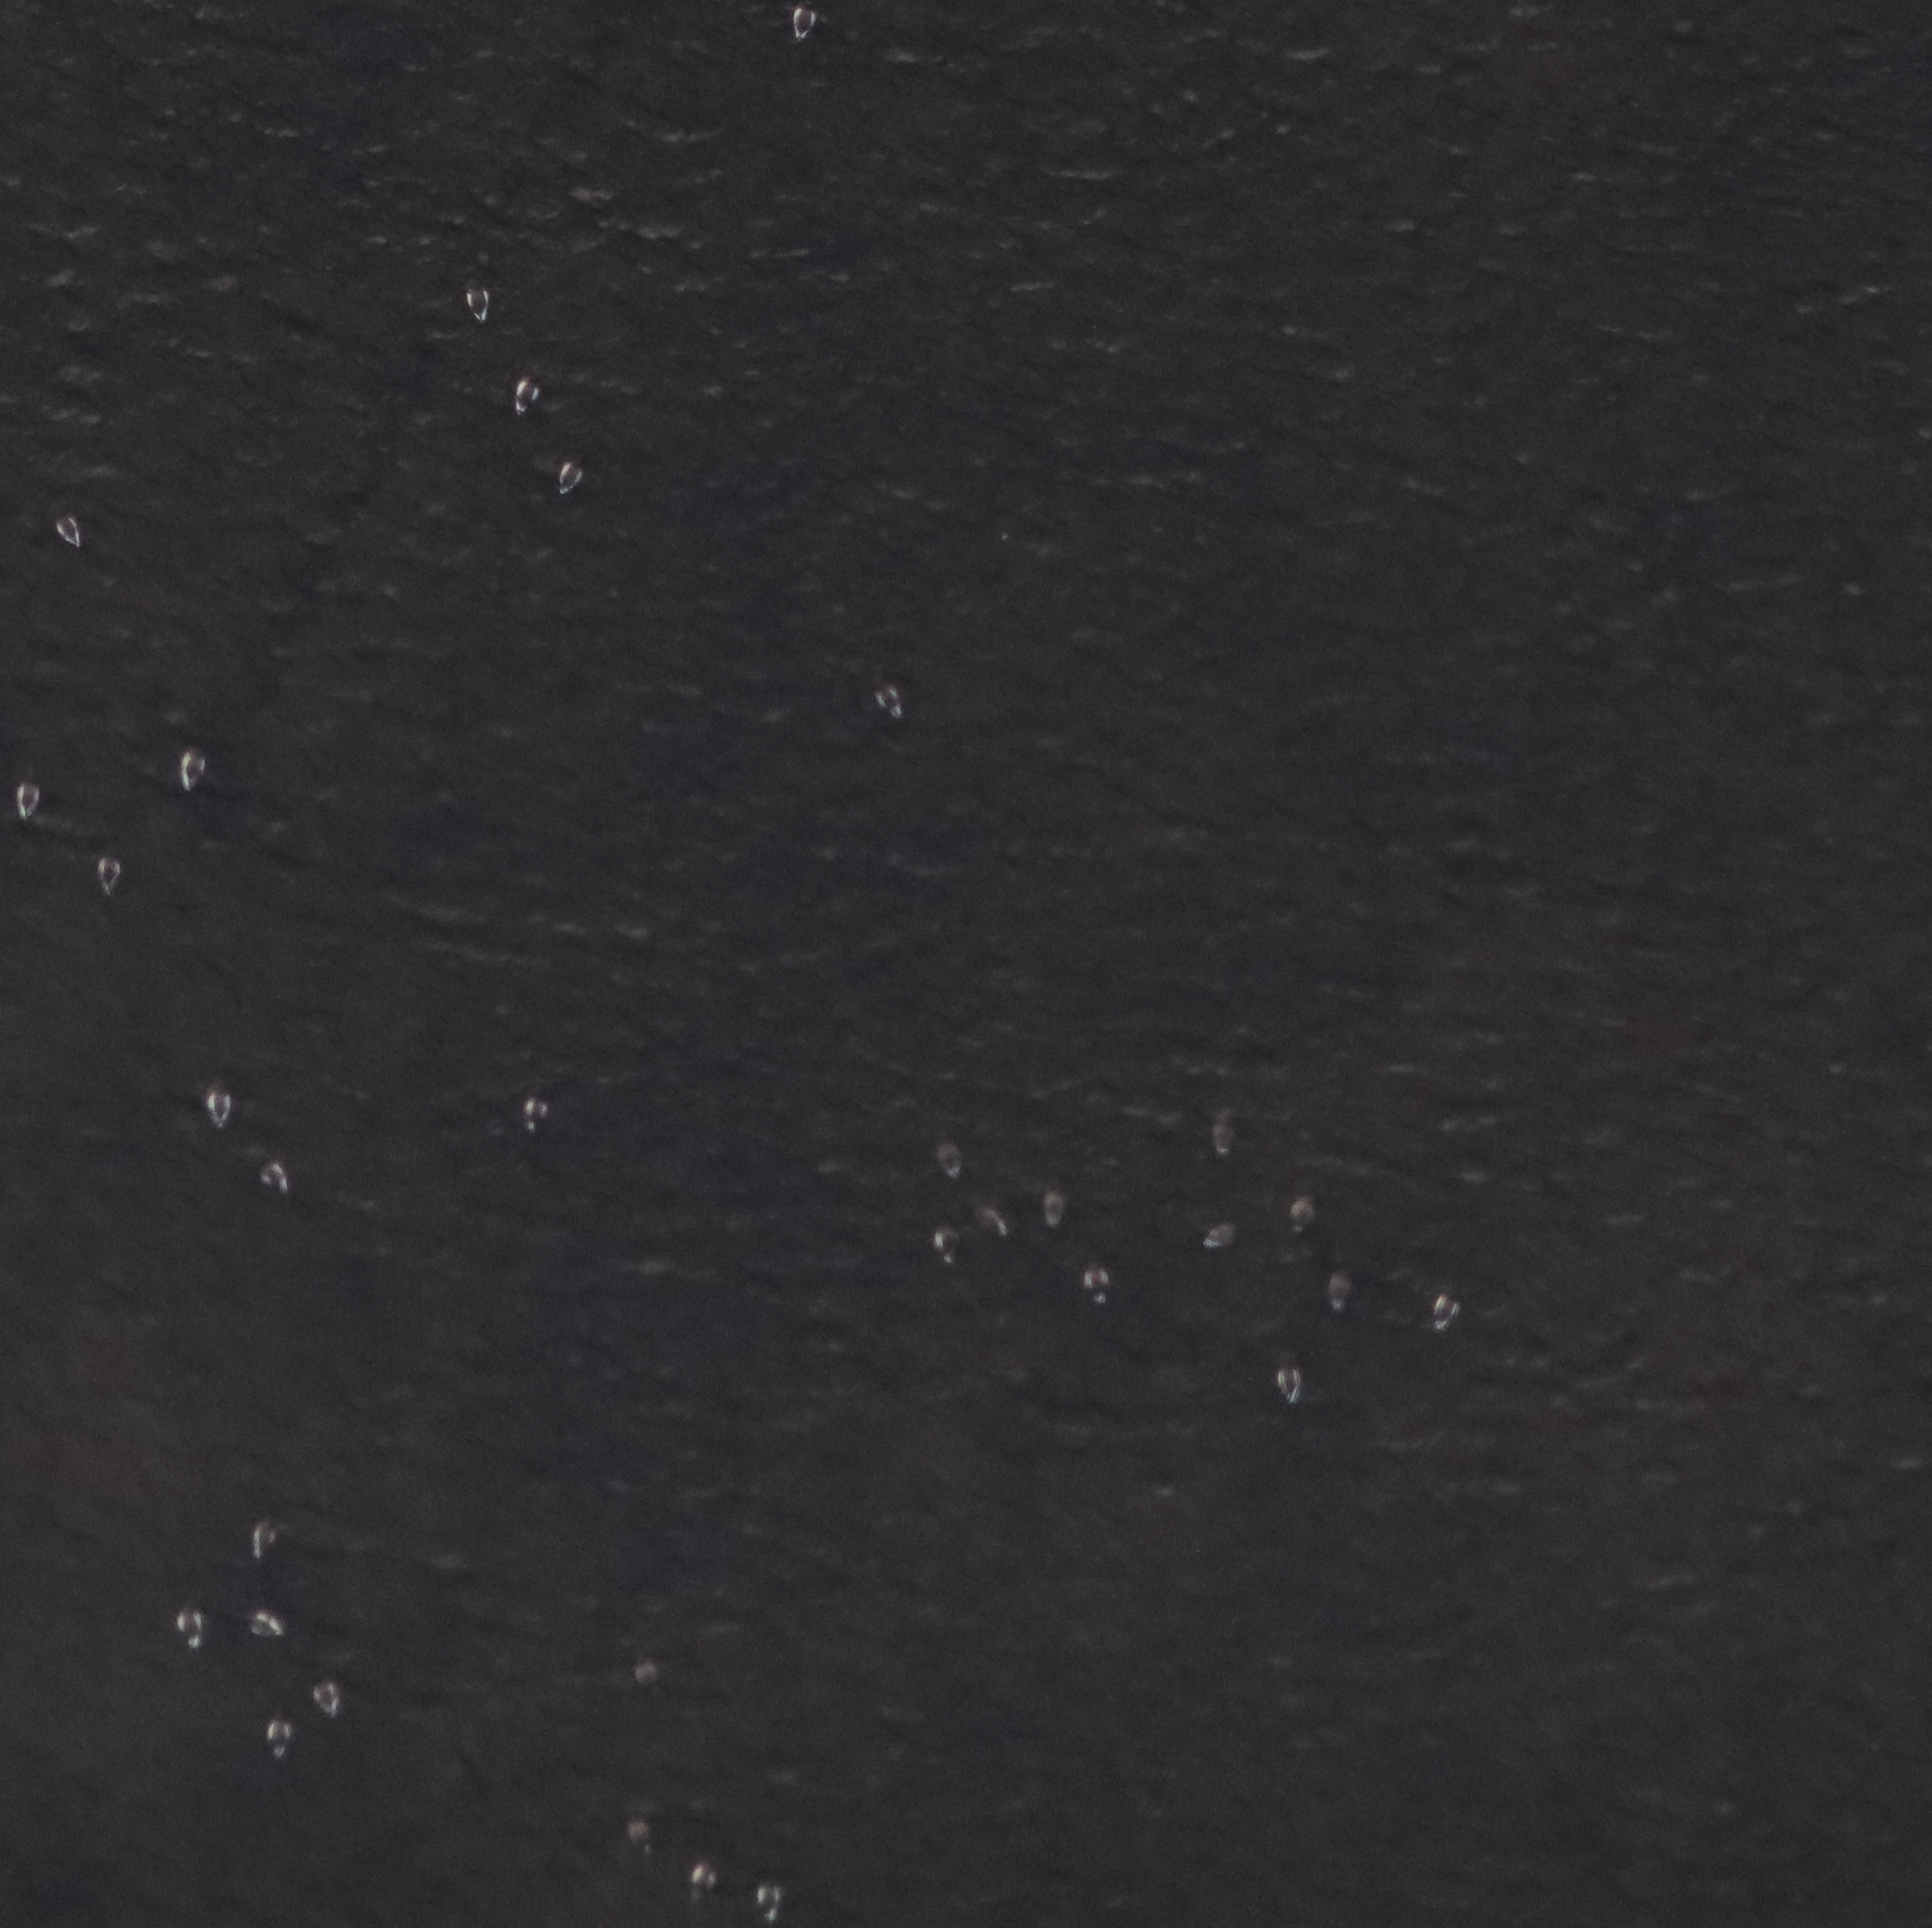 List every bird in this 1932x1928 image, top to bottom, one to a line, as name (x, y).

brant (803, 21)
brant (477, 300)
brant (526, 392)
brant (570, 477)
brant (69, 527)
brant (888, 697)
brant (194, 766)
brant (30, 795)
brant (109, 871)
brant (217, 1104)
brant (533, 1111)
brant (1224, 1136)
brant (947, 1154)
brant (273, 1179)
brant (1055, 1208)
brant (1302, 1208)
brant (988, 1223)
brant (1218, 1240)
brant (943, 1247)
brant (1096, 1281)
brant (1338, 1287)
brant (1444, 1310)
brant (1289, 1381)
brant (265, 1538)
brant (189, 1623)
brant (267, 1631)
brant (645, 1674)
brant (324, 1696)
brant (280, 1734)
brant (641, 1833)
brant (708, 1884)
brant (769, 1904)